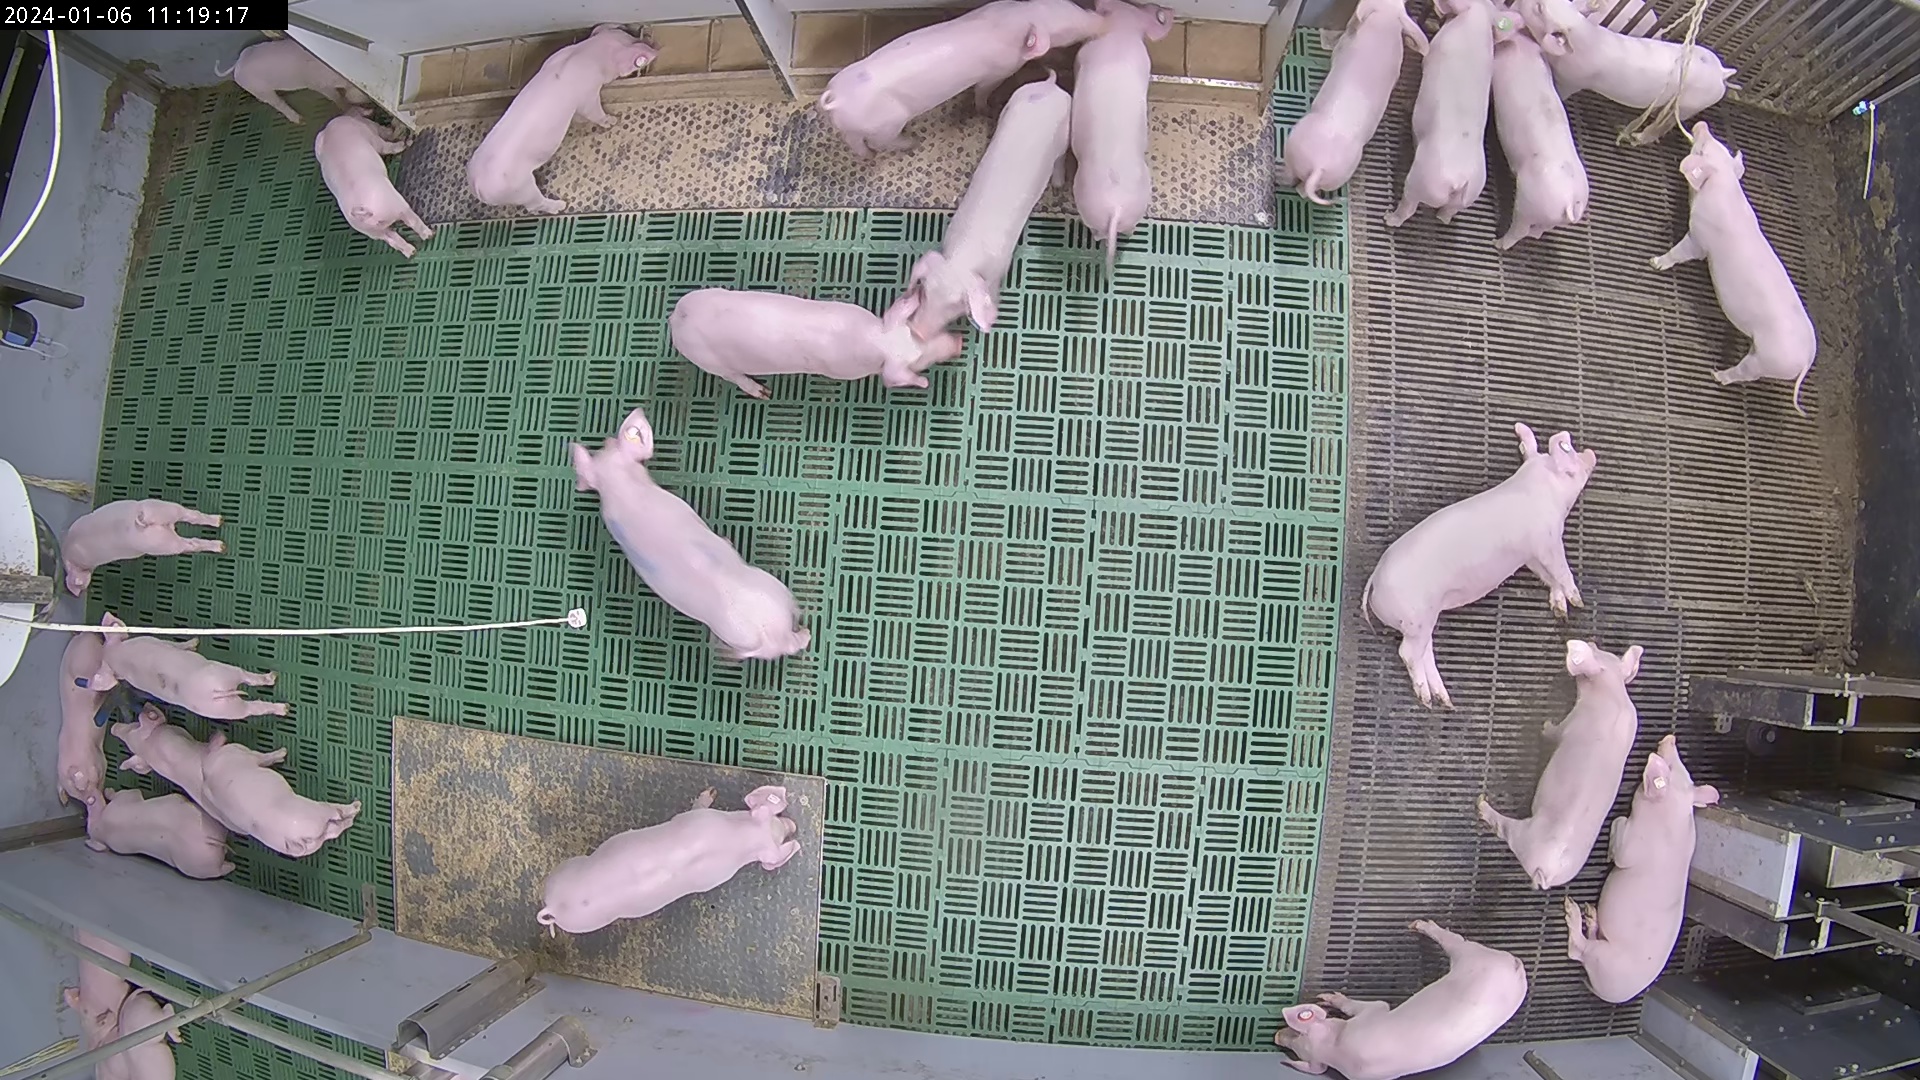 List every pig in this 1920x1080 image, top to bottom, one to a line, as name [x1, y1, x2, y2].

pig [1067, 0, 1172, 265]
pig [1519, 0, 1739, 148]
pig [1569, 0, 1662, 41]
pig [819, 1, 1109, 158]
pig [1281, 1, 1427, 205]
pig [1383, 1, 1523, 229]
pig [468, 24, 658, 219]
pig [1489, 26, 1591, 250]
pig [216, 37, 370, 124]
pig [906, 68, 1073, 346]
pig [314, 107, 432, 261]
pig [1649, 121, 1818, 418]
pig [669, 284, 963, 400]
pig [569, 408, 812, 664]
pig [1358, 424, 1598, 712]
pig [60, 497, 226, 594]
pig [88, 613, 292, 723]
pig [56, 631, 115, 808]
pig [1478, 638, 1644, 890]
pig [111, 700, 251, 838]
pig [200, 730, 364, 859]
pig [1566, 731, 1720, 1001]
pig [533, 784, 804, 939]
pig [82, 786, 236, 881]
pig [1274, 918, 1529, 1079]
pig [62, 928, 132, 1050]
pig [118, 987, 181, 1080]
pig [92, 1027, 129, 1079]